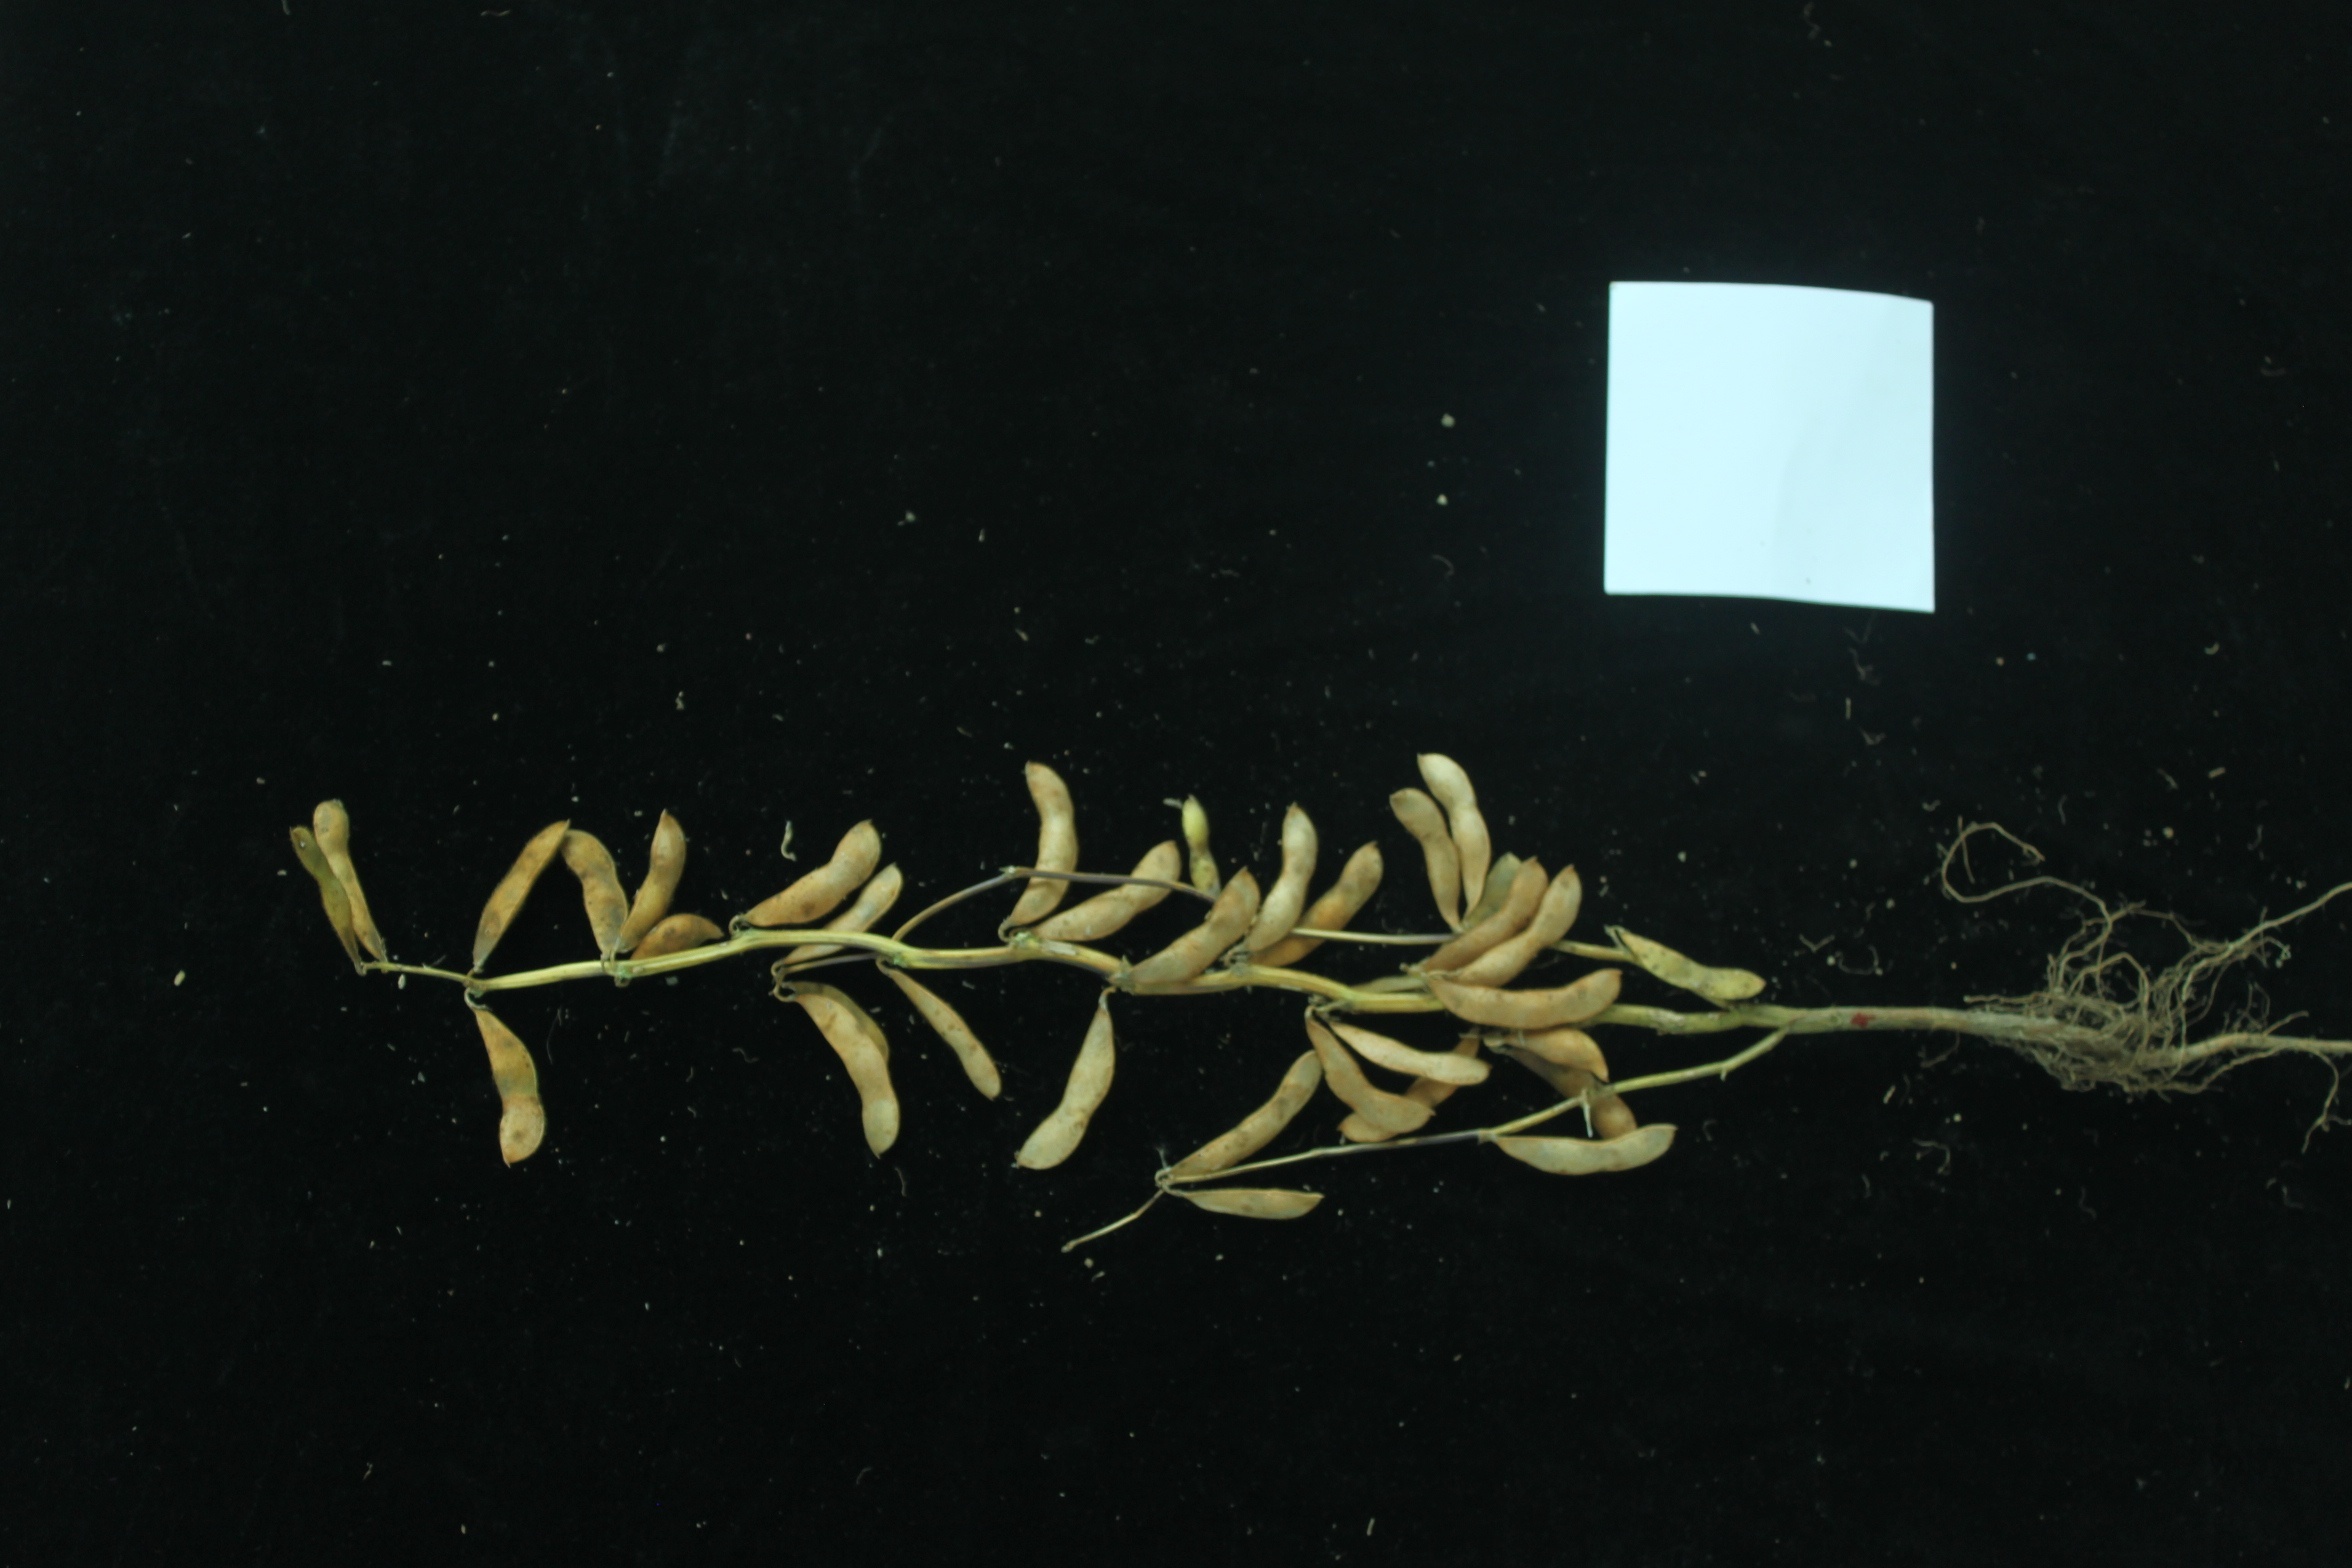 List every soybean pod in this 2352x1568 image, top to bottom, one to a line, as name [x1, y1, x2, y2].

soybean pod [1417, 754, 1490, 917]
soybean pod [1000, 762, 1077, 929]
soybean pod [1389, 788, 1464, 932]
soybean pod [1181, 795, 1221, 894]
soybean pod [312, 799, 390, 965]
soybean pod [1232, 805, 1317, 955]
soybean pod [618, 809, 686, 954]
soybean pod [473, 820, 570, 970]
soybean pod [735, 820, 882, 928]
soybean pod [289, 826, 361, 968]
soybean pod [558, 830, 628, 955]
soybean pod [1026, 842, 1181, 941]
soybean pod [1243, 843, 1382, 968]
soybean pod [1411, 856, 1547, 972]
soybean pod [776, 862, 903, 968]
soybean pod [1430, 864, 1581, 987]
soybean pod [1126, 868, 1259, 985]
soybean pod [632, 915, 724, 959]
soybean pod [1613, 924, 1766, 999]
soybean pod [878, 968, 1001, 1103]
soybean pod [1426, 969, 1621, 1030]
soybean pod [784, 983, 888, 1067]
soybean pod [788, 995, 899, 1161]
soybean pod [1015, 996, 1114, 1171]
soybean pod [471, 1004, 546, 1169]
soybean pod [1305, 1013, 1434, 1133]
soybean pod [1326, 1021, 1489, 1085]
soybean pod [1483, 1028, 1609, 1080]
soybean pod [1336, 1030, 1479, 1144]
soybean pod [1490, 1047, 1636, 1139]
soybean pod [1168, 1051, 1323, 1176]
soybean pod [1486, 1124, 1677, 1176]
soybean pod [1169, 1189, 1324, 1220]